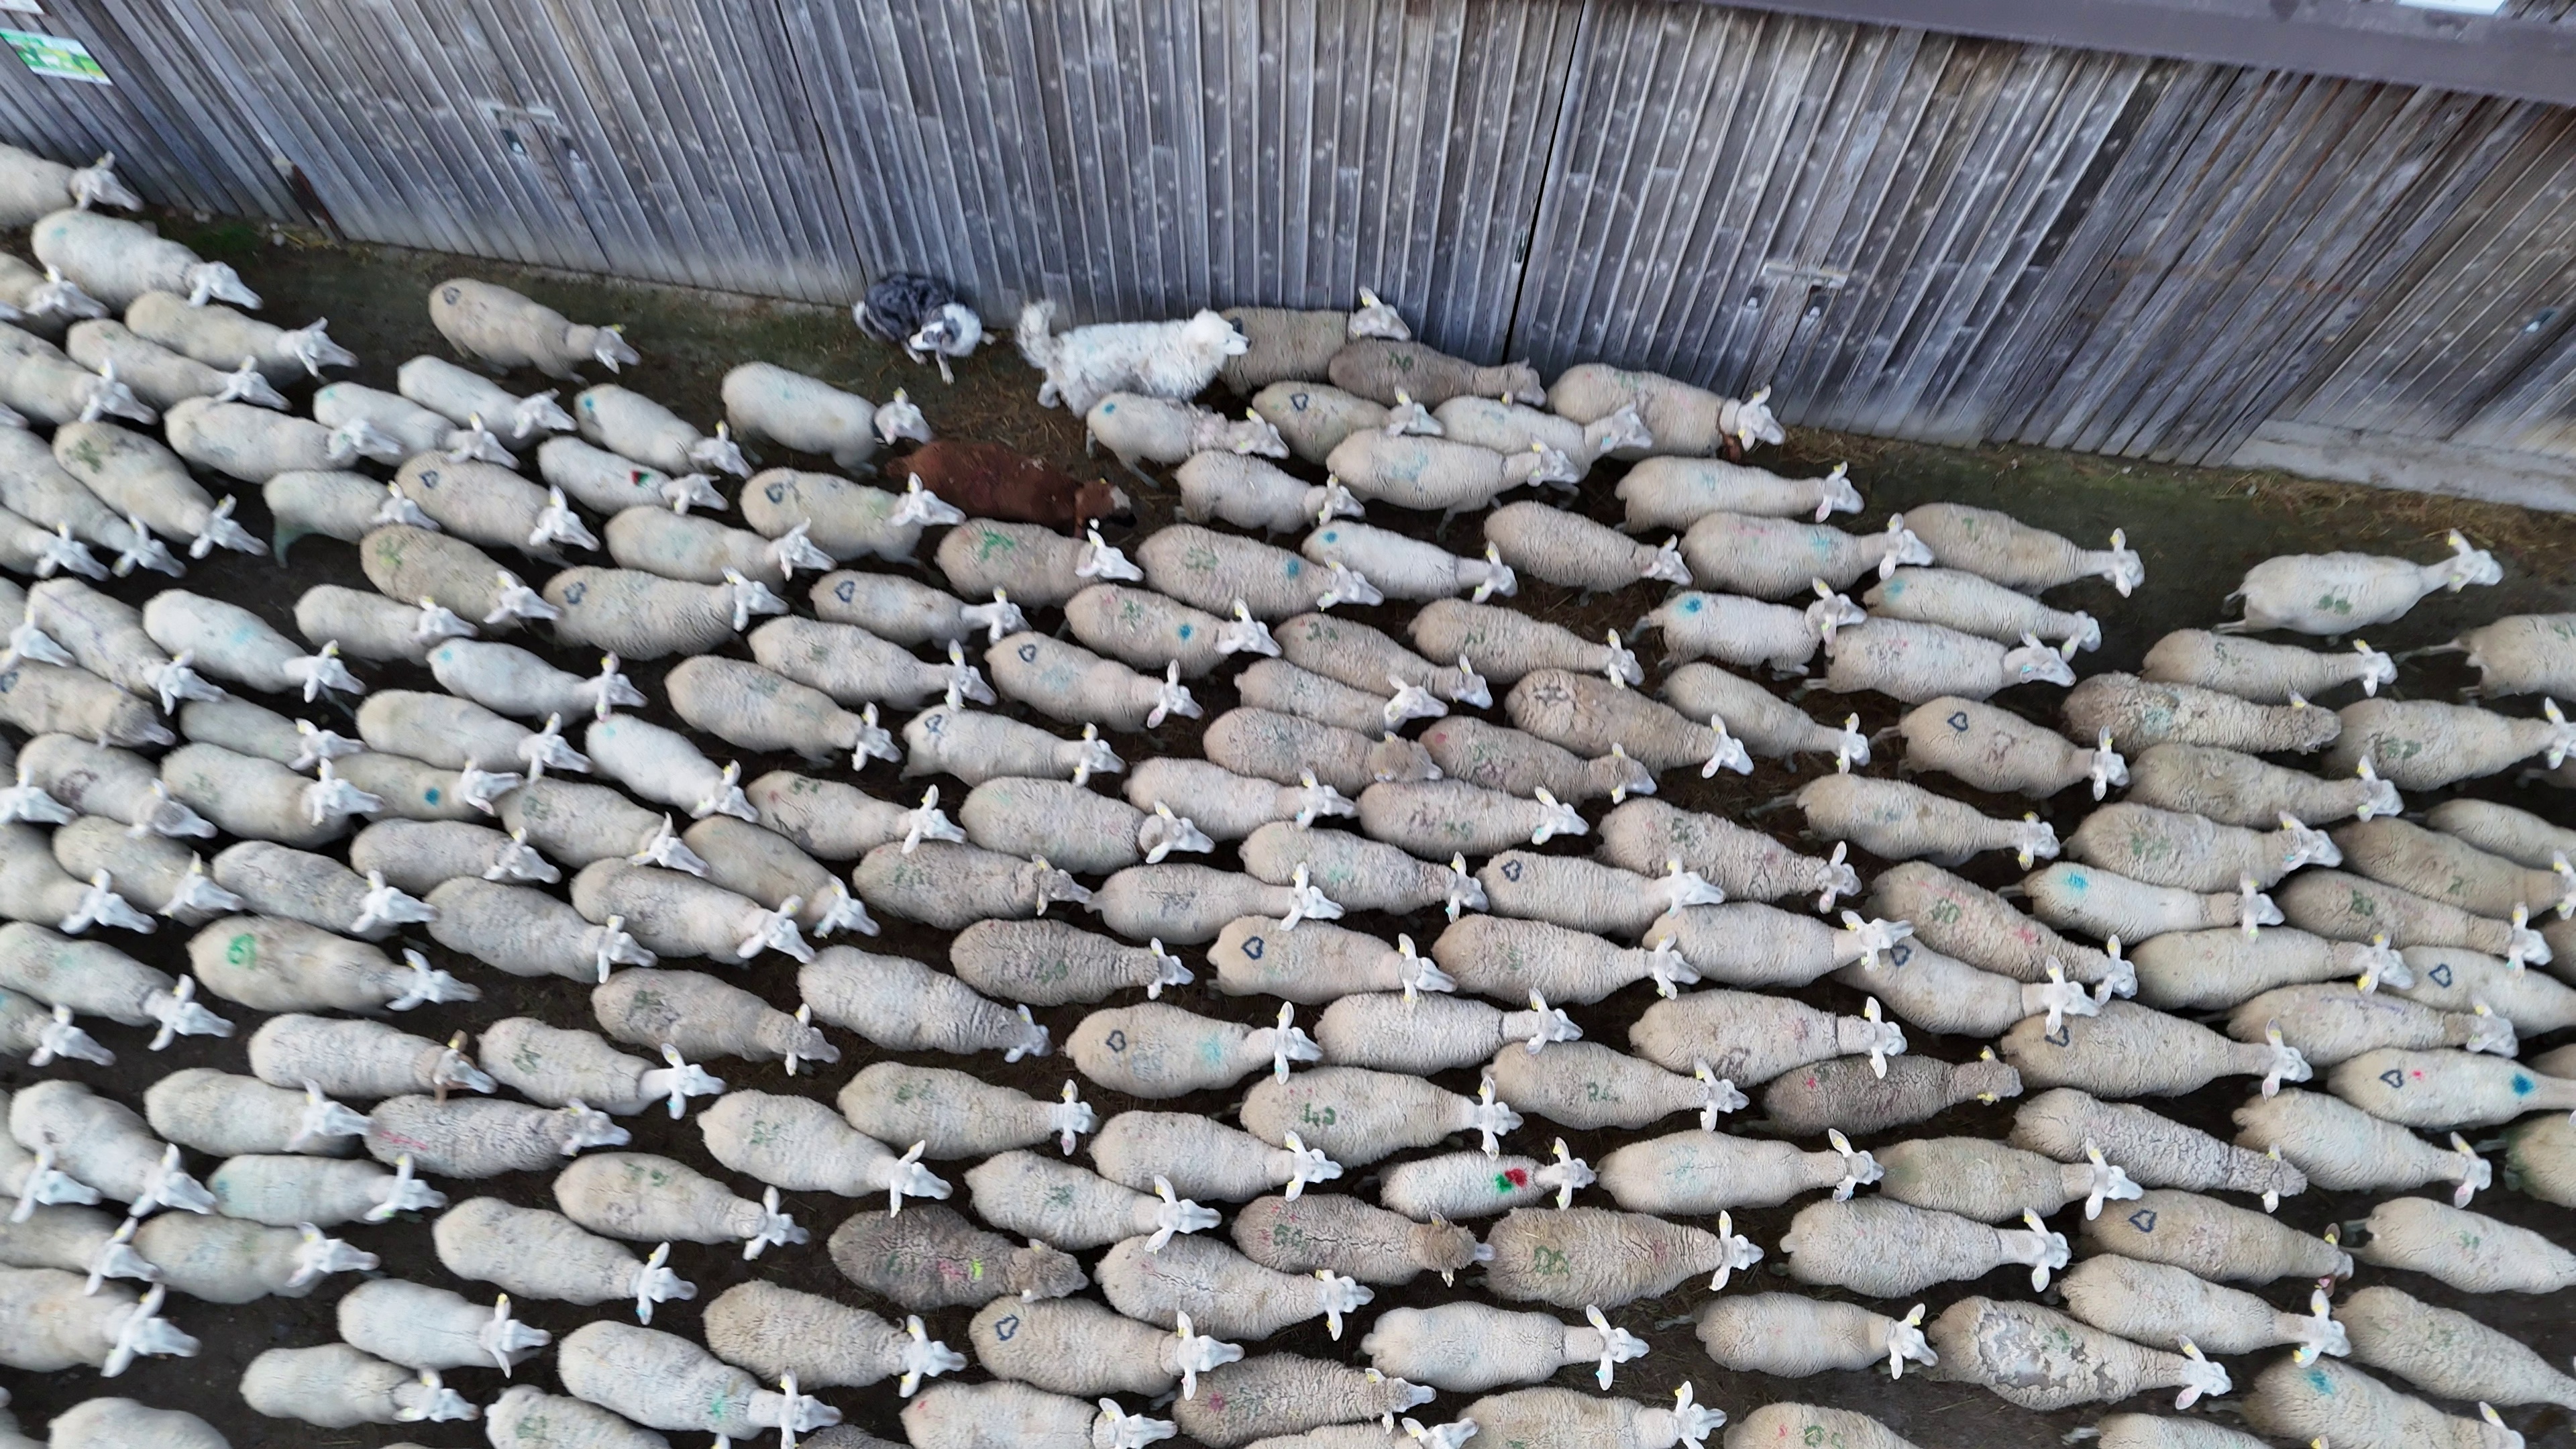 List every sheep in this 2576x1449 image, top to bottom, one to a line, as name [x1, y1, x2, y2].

sheep [0, 143, 145, 247]
sheep [31, 207, 260, 312]
sheep [0, 252, 110, 330]
sheep [428, 276, 639, 387]
sheep [1213, 286, 1411, 404]
sheep [126, 289, 358, 379]
sheep [60, 318, 291, 413]
sheep [0, 321, 158, 428]
sheep [1330, 338, 1547, 412]
sheep [395, 356, 579, 447]
sheep [720, 360, 932, 477]
sheep [1544, 362, 1785, 463]
sheep [314, 382, 518, 472]
sheep [1252, 382, 1446, 462]
sheep [574, 384, 754, 481]
sheep [1086, 393, 1292, 482]
sheep [1432, 395, 1654, 475]
sheep [164, 397, 404, 474]
sheep [51, 421, 270, 562]
sheep [0, 427, 187, 579]
sheep [1326, 428, 1580, 519]
sheep [537, 436, 727, 518]
sheep [396, 451, 599, 570]
sheep [1173, 452, 1366, 539]
sheep [1615, 457, 1862, 532]
sheep [739, 468, 965, 578]
sheep [264, 471, 439, 569]
sheep [1484, 502, 1696, 603]
sheep [1900, 502, 2146, 599]
sheep [602, 505, 837, 589]
sheep [0, 508, 108, 582]
sheep [1679, 511, 1926, 600]
sheep [939, 516, 1143, 614]
sheep [1300, 519, 1521, 605]
sheep [1138, 523, 1384, 624]
sheep [360, 524, 554, 642]
sheep [2222, 529, 2506, 646]
sheep [543, 561, 791, 661]
sheep [1862, 565, 2102, 661]
sheep [812, 571, 1030, 655]
sheep [0, 578, 76, 672]
sheep [27, 579, 228, 716]
sheep [1633, 579, 1867, 674]
sheep [293, 584, 468, 668]
sheep [1063, 584, 1282, 677]
sheep [138, 590, 365, 706]
sheep [1408, 598, 1644, 695]
sheep [745, 605, 994, 719]
sheep [2392, 610, 2576, 712]
sheep [1271, 613, 1492, 711]
sheep [1805, 614, 2076, 712]
sheep [2138, 628, 2396, 706]
sheep [422, 629, 639, 729]
sheep [983, 631, 1204, 733]
sheep [661, 641, 900, 771]
sheep [0, 654, 175, 753]
sheep [1655, 657, 1866, 776]
sheep [1233, 657, 1449, 737]
sheep [1504, 667, 1754, 774]
sheep [2065, 673, 2338, 757]
sheep [356, 690, 594, 783]
sheep [181, 693, 368, 770]
sheep [1867, 697, 2131, 812]
sheep [2321, 698, 2576, 794]
sheep [581, 700, 755, 824]
sheep [896, 699, 1120, 791]
sheep [1203, 707, 1443, 792]
sheep [1416, 715, 1658, 805]
sheep [12, 733, 215, 839]
sheep [299, 737, 509, 824]
sheep [2131, 738, 2403, 830]
sheep [159, 741, 384, 851]
sheep [1124, 755, 1361, 841]
sheep [747, 766, 959, 862]
sheep [470, 767, 712, 878]
sheep [959, 774, 1216, 873]
sheep [1779, 774, 2060, 868]
sheep [1358, 775, 1591, 877]
sheep [2422, 788, 2576, 880]
sheep [1595, 798, 1863, 911]
sheep [2069, 800, 2342, 901]
sheep [2332, 810, 2571, 922]
sheep [680, 812, 884, 945]
sheep [50, 813, 242, 926]
sheep [348, 817, 559, 899]
sheep [0, 821, 157, 940]
sheep [1242, 821, 1487, 921]
sheep [1457, 836, 1727, 937]
sheep [854, 839, 1104, 931]
sheep [205, 841, 432, 944]
sheep [2007, 857, 2282, 949]
sheep [568, 858, 815, 972]
sheep [1871, 859, 2138, 1005]
sheep [1086, 860, 1348, 959]
sheep [2273, 869, 2551, 973]
sheep [424, 875, 656, 983]
sheep [1646, 901, 1916, 990]
sheep [1206, 907, 1459, 1012]
sheep [187, 914, 483, 1013]
sheep [1429, 914, 1701, 1012]
sheep [950, 916, 1193, 1006]
sheep [0, 920, 239, 1051]
sheep [2129, 925, 2416, 1010]
sheep [1838, 936, 2100, 1041]
sheep [2390, 943, 2576, 1039]
sheep [800, 944, 1057, 1065]
sheep [590, 958, 837, 1077]
sheep [2226, 970, 2519, 1068]
sheep [1625, 981, 1905, 1084]
sheep [0, 986, 117, 1068]
sheep [1313, 986, 1583, 1077]
sheep [1997, 998, 2312, 1102]
sheep [1062, 1001, 1322, 1100]
sheep [249, 1012, 497, 1115]
sheep [477, 1018, 721, 1131]
sheep [1760, 1040, 2021, 1142]
sheep [1486, 1040, 1750, 1135]
sheep [2327, 1047, 2572, 1136]
sheep [836, 1054, 1094, 1161]
sheep [1239, 1066, 1523, 1169]
sheep [141, 1067, 373, 1162]
sheep [8, 1078, 220, 1217]
sheep [2231, 1078, 2489, 1209]
sheep [0, 1082, 103, 1222]
sheep [2006, 1082, 2306, 1207]
sheep [698, 1090, 952, 1218]
sheep [2485, 1090, 2576, 1220]
sheep [360, 1091, 634, 1181]
sheep [1088, 1108, 1342, 1206]
sheep [1595, 1129, 1884, 1217]
sheep [1869, 1136, 2144, 1226]
sheep [1372, 1138, 1598, 1221]
sheep [964, 1150, 1220, 1259]
sheep [203, 1152, 439, 1232]
sheep [552, 1152, 812, 1261]
sheep [2082, 1189, 2353, 1301]
sheep [824, 1194, 1088, 1315]
sheep [431, 1195, 698, 1324]
sheep [1235, 1195, 1500, 1290]
sheep [1779, 1195, 2067, 1297]
sheep [0, 1196, 163, 1295]
sheep [2348, 1197, 2573, 1293]
sheep [1479, 1207, 1763, 1303]
sheep [132, 1209, 383, 1302]
sheep [1094, 1223, 1371, 1345]
sheep [2062, 1255, 2350, 1369]
sheep [0, 1261, 197, 1378]
sheep [699, 1273, 960, 1401]
sheep [336, 1279, 549, 1378]
sheep [2334, 1285, 2576, 1412]
sheep [966, 1288, 1228, 1406]
sheep [1656, 1292, 1938, 1380]
sheep [1926, 1296, 2230, 1412]
sheep [1361, 1301, 1651, 1391]
sheep [559, 1320, 843, 1449]
sheep [239, 1343, 481, 1430]
sheep [1164, 1353, 1435, 1449]
sheep [2236, 1354, 2526, 1448]
sheep [898, 1380, 1176, 1449]
sheep [1399, 1380, 1726, 1449]
sheep [484, 1384, 673, 1449]
sheep [49, 1397, 230, 1449]
sheep [1723, 1402, 1924, 1449]
sheep [2064, 1411, 2269, 1449]